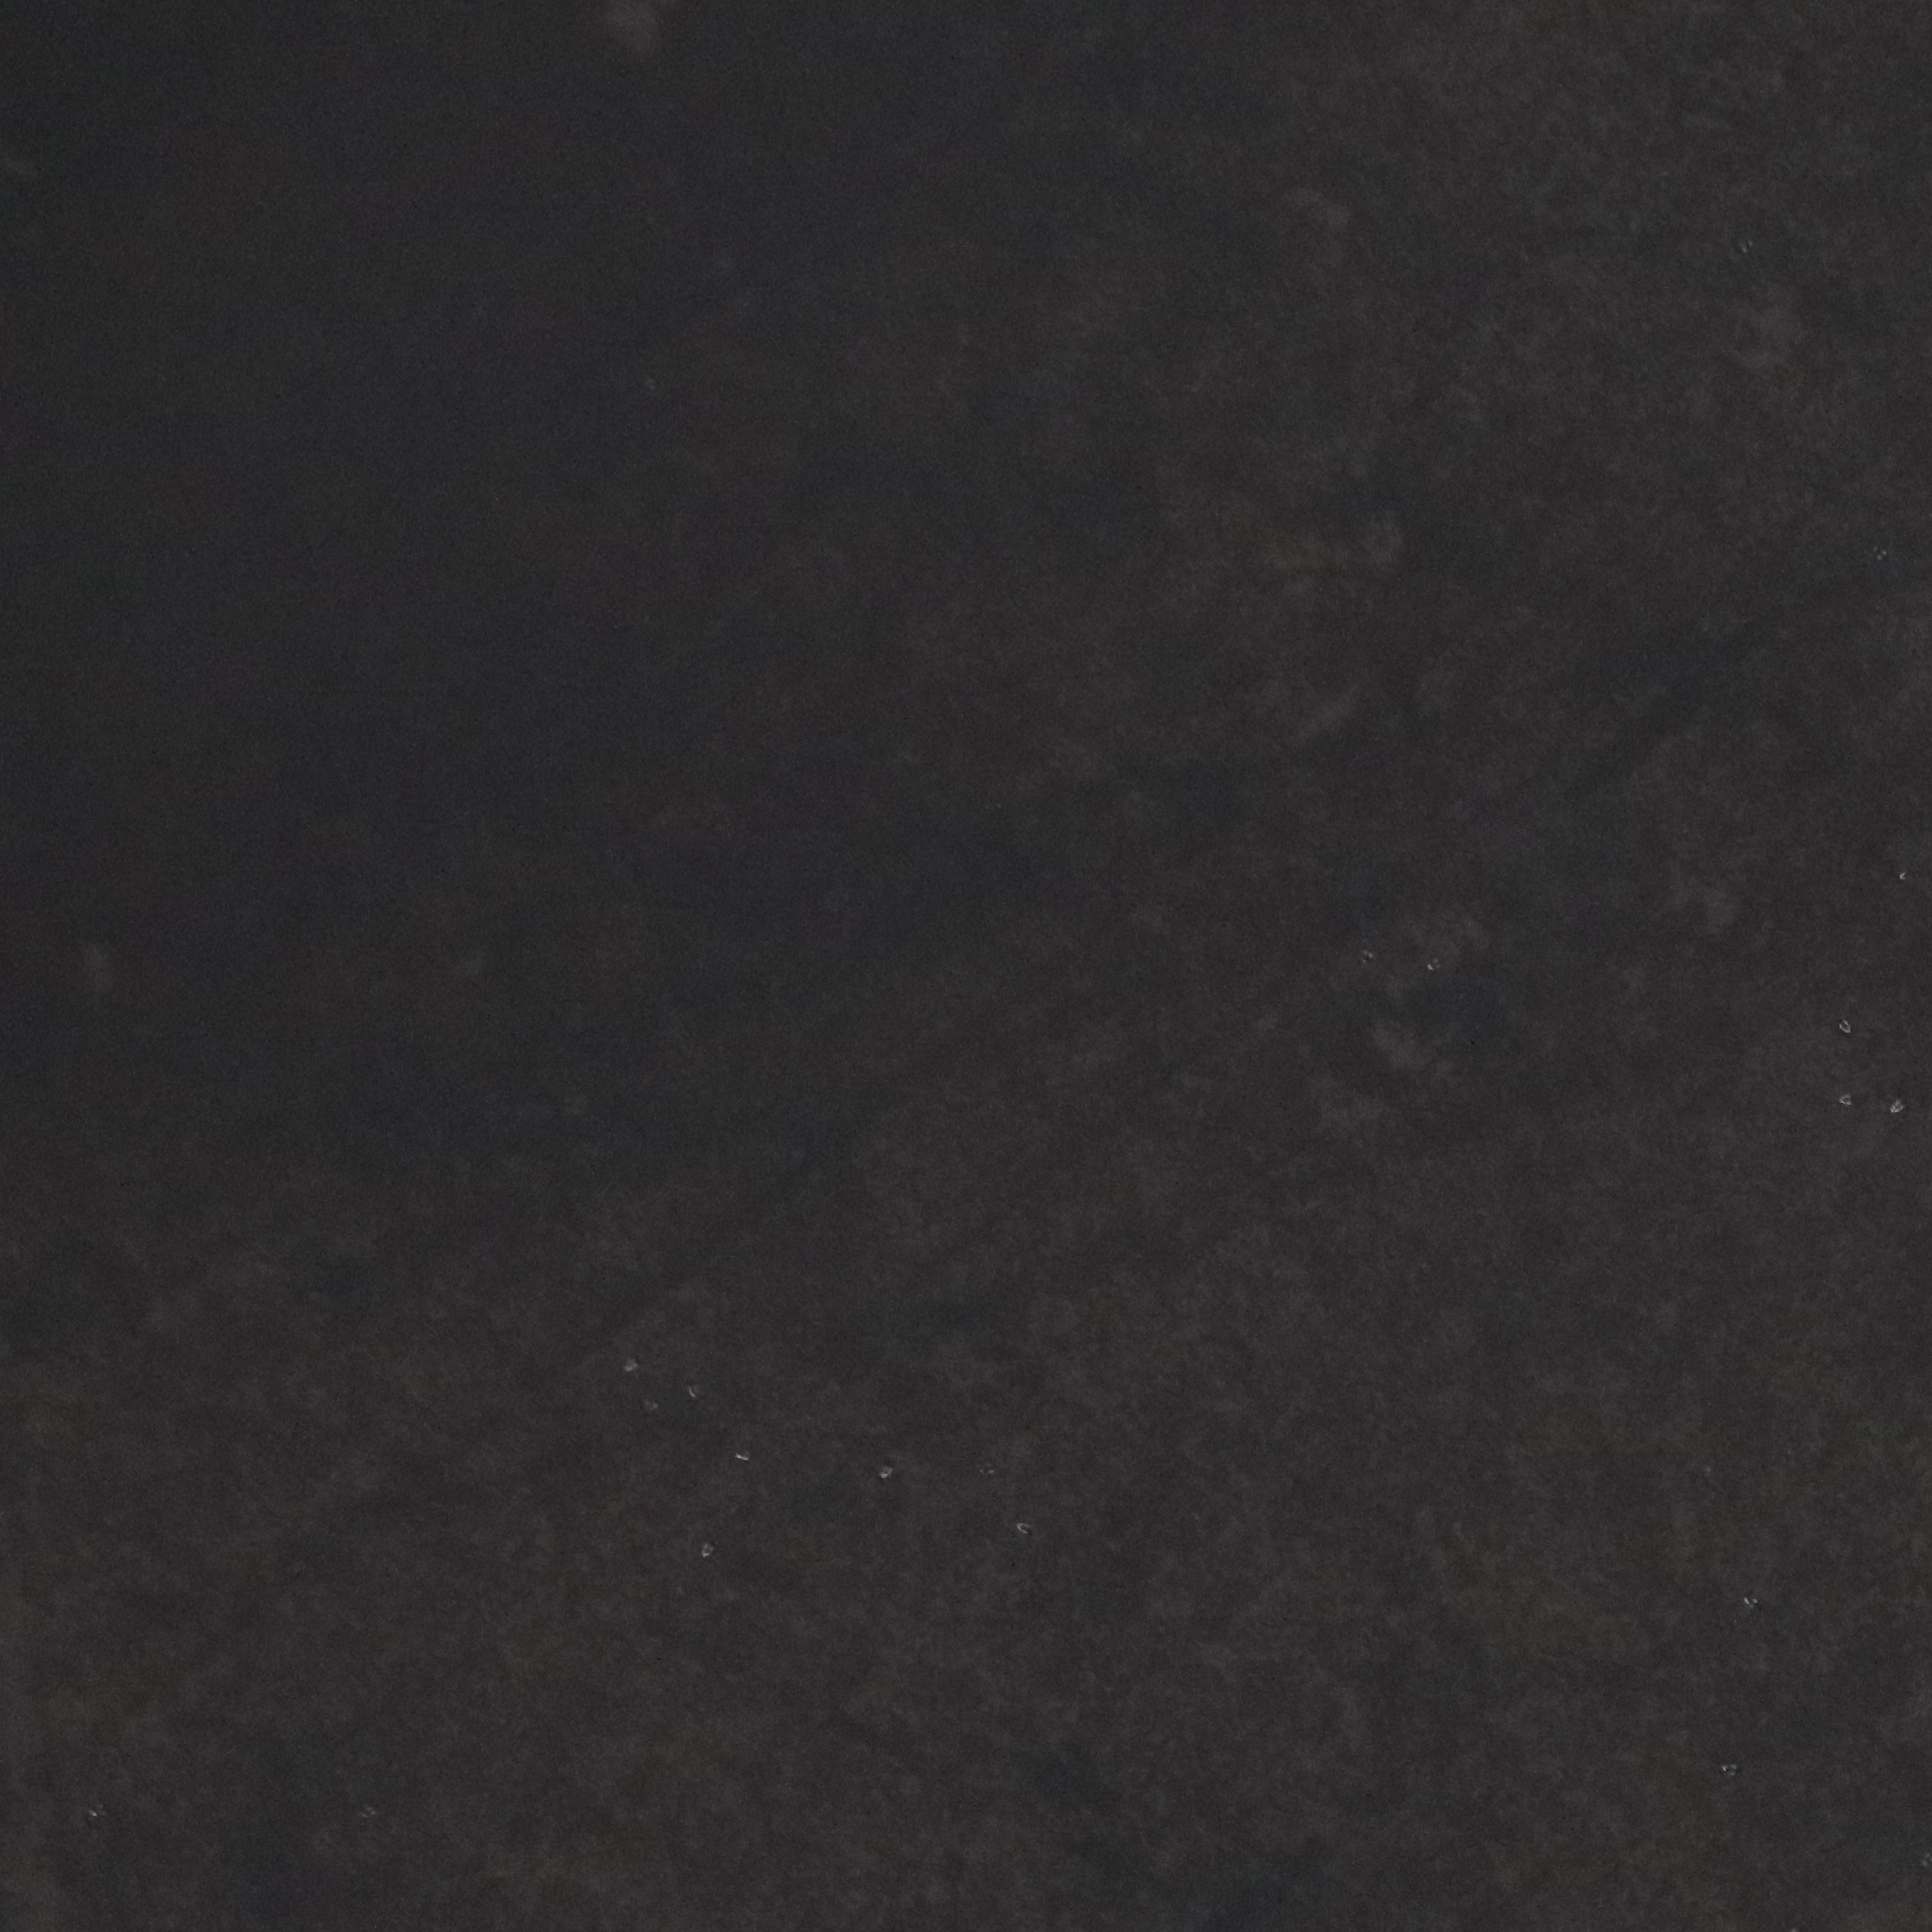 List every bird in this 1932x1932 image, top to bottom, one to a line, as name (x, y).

brant (1744, 244)
brant (1881, 553)
brant (1906, 871)
brant (1367, 954)
brant (1433, 964)
brant (1849, 1025)
brant (1845, 1098)
brant (1903, 1108)
brant (632, 1366)
brant (693, 1392)
brant (653, 1402)
brant (743, 1449)
brant (987, 1471)
brant (886, 1472)
brant (1027, 1530)
brant (709, 1548)
brant (1752, 1600)
brant (1722, 1774)
brant (92, 1811)
brant (368, 1812)
brant (1932, 1853)
brant (1788, 1922)